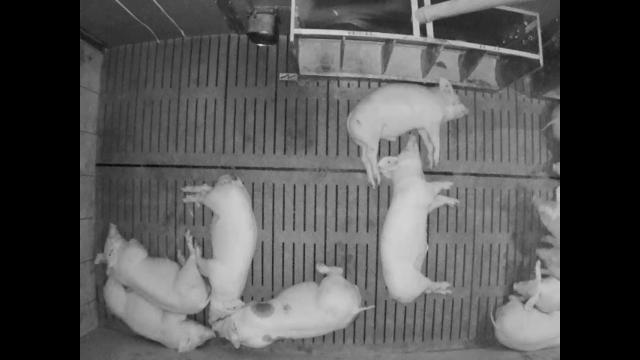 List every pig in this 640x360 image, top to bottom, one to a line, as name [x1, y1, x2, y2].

pig [346, 76, 471, 189]
pig [539, 104, 559, 142]
pig [371, 135, 460, 306]
pig [180, 174, 258, 326]
pig [529, 184, 561, 241]
pig [92, 222, 211, 316]
pig [533, 234, 560, 281]
pig [510, 260, 561, 317]
pig [214, 264, 376, 349]
pig [103, 274, 218, 352]
pig [489, 293, 561, 352]